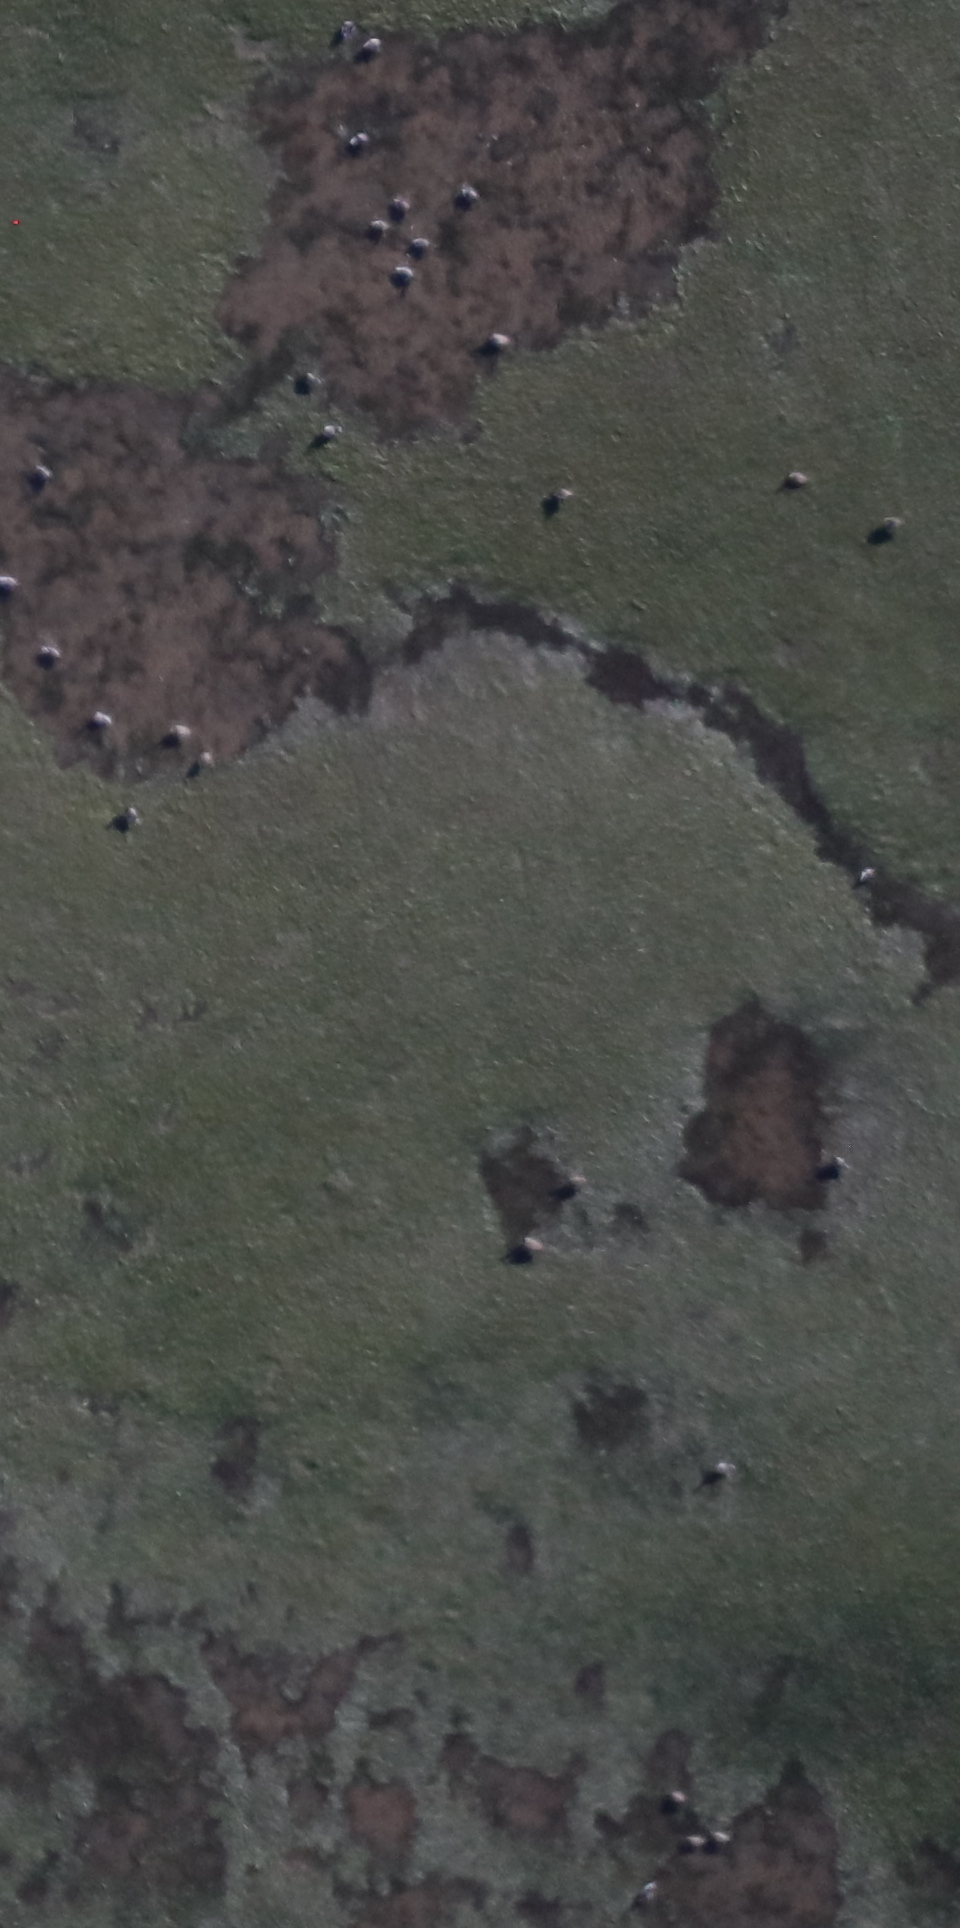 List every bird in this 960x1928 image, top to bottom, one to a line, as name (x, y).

brant (348, 26)
brant (372, 47)
brant (351, 139)
brant (469, 194)
brant (404, 205)
Canada goose (380, 227)
Canada goose (422, 241)
brant (407, 273)
Canada goose (500, 343)
brant (311, 382)
brant (329, 428)
Canada goose (46, 475)
Canada goose (802, 481)
Canada goose (562, 494)
Canada goose (896, 523)
Canada goose (9, 581)
Canada goose (52, 652)
Canada goose (102, 721)
Canada goose (182, 734)
Canada goose (204, 758)
Canada goose (133, 818)
brant (867, 876)
brant (840, 1166)
Canada goose (576, 1183)
Canada goose (535, 1244)
brant (724, 1469)
Canada goose (677, 1797)
Canada goose (718, 1836)
Canada goose (695, 1845)
Canada goose (644, 1887)